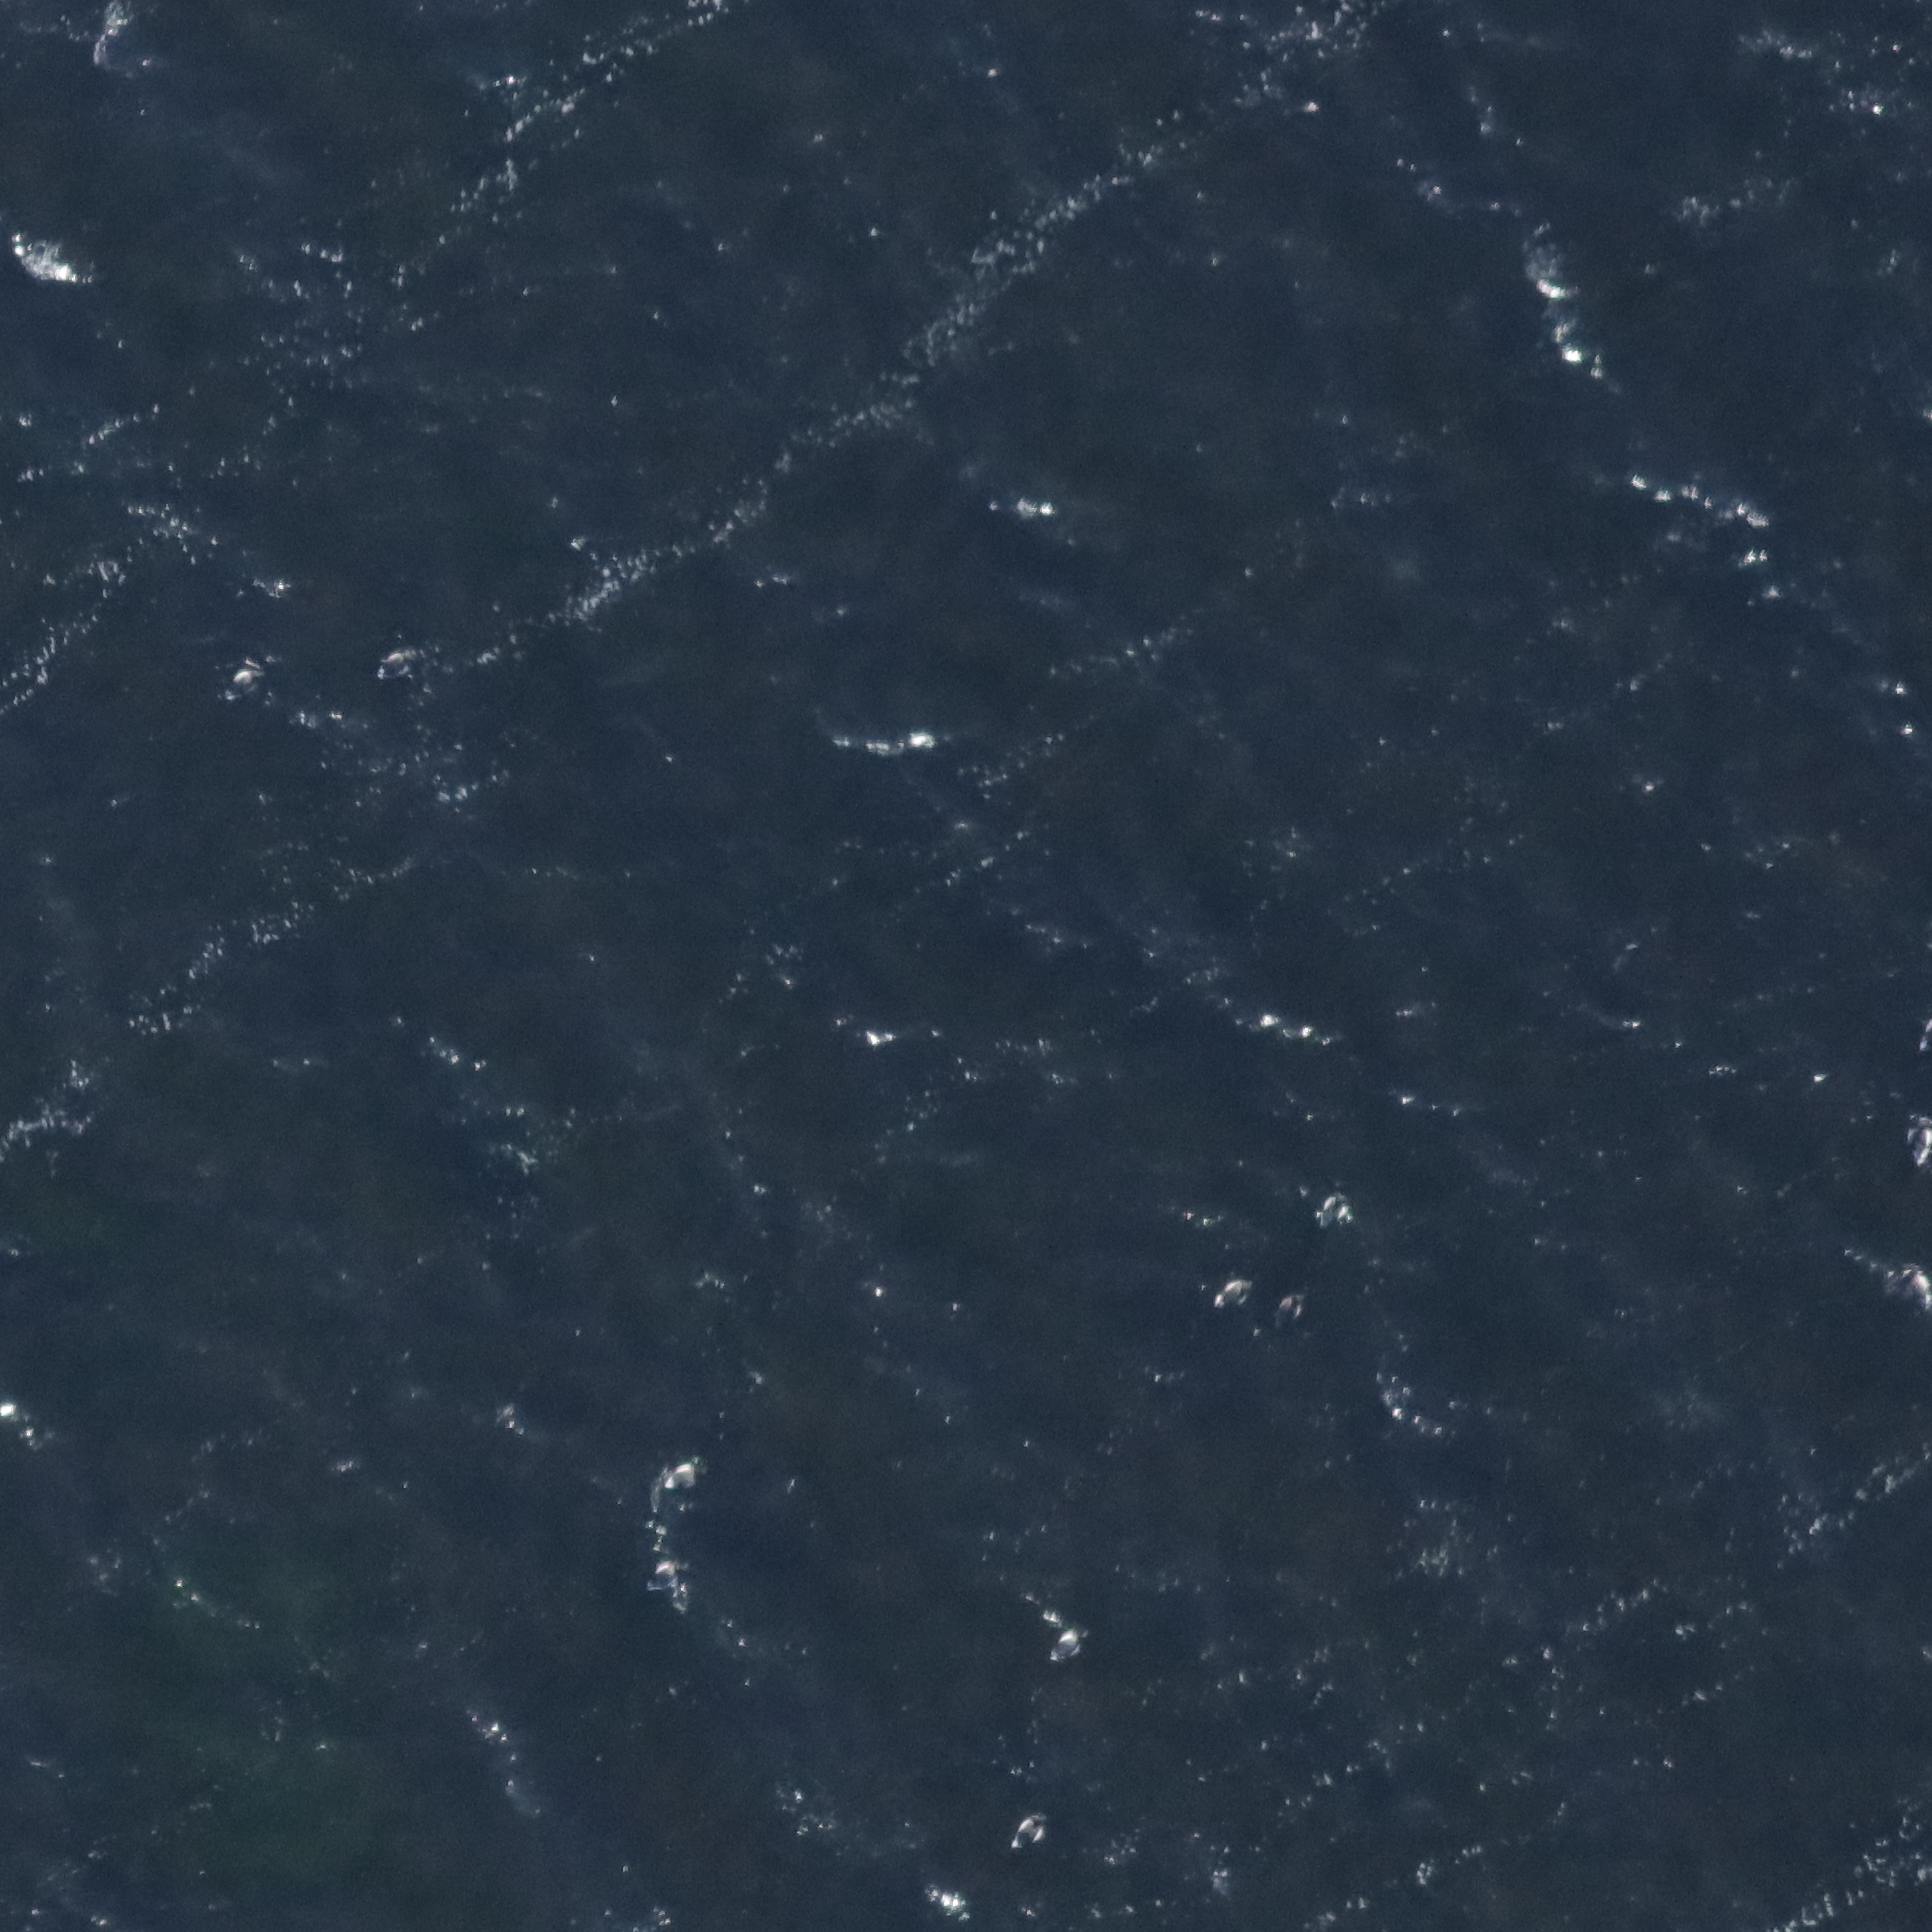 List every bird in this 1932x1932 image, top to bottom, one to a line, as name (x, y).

brant (403, 663)
brant (241, 682)
brant (1919, 1149)
brant (1335, 1209)
brant (1920, 1290)
brant (1231, 1296)
brant (1292, 1308)
brant (682, 1474)
brant (658, 1576)
brant (1072, 1644)
brant (1033, 1832)